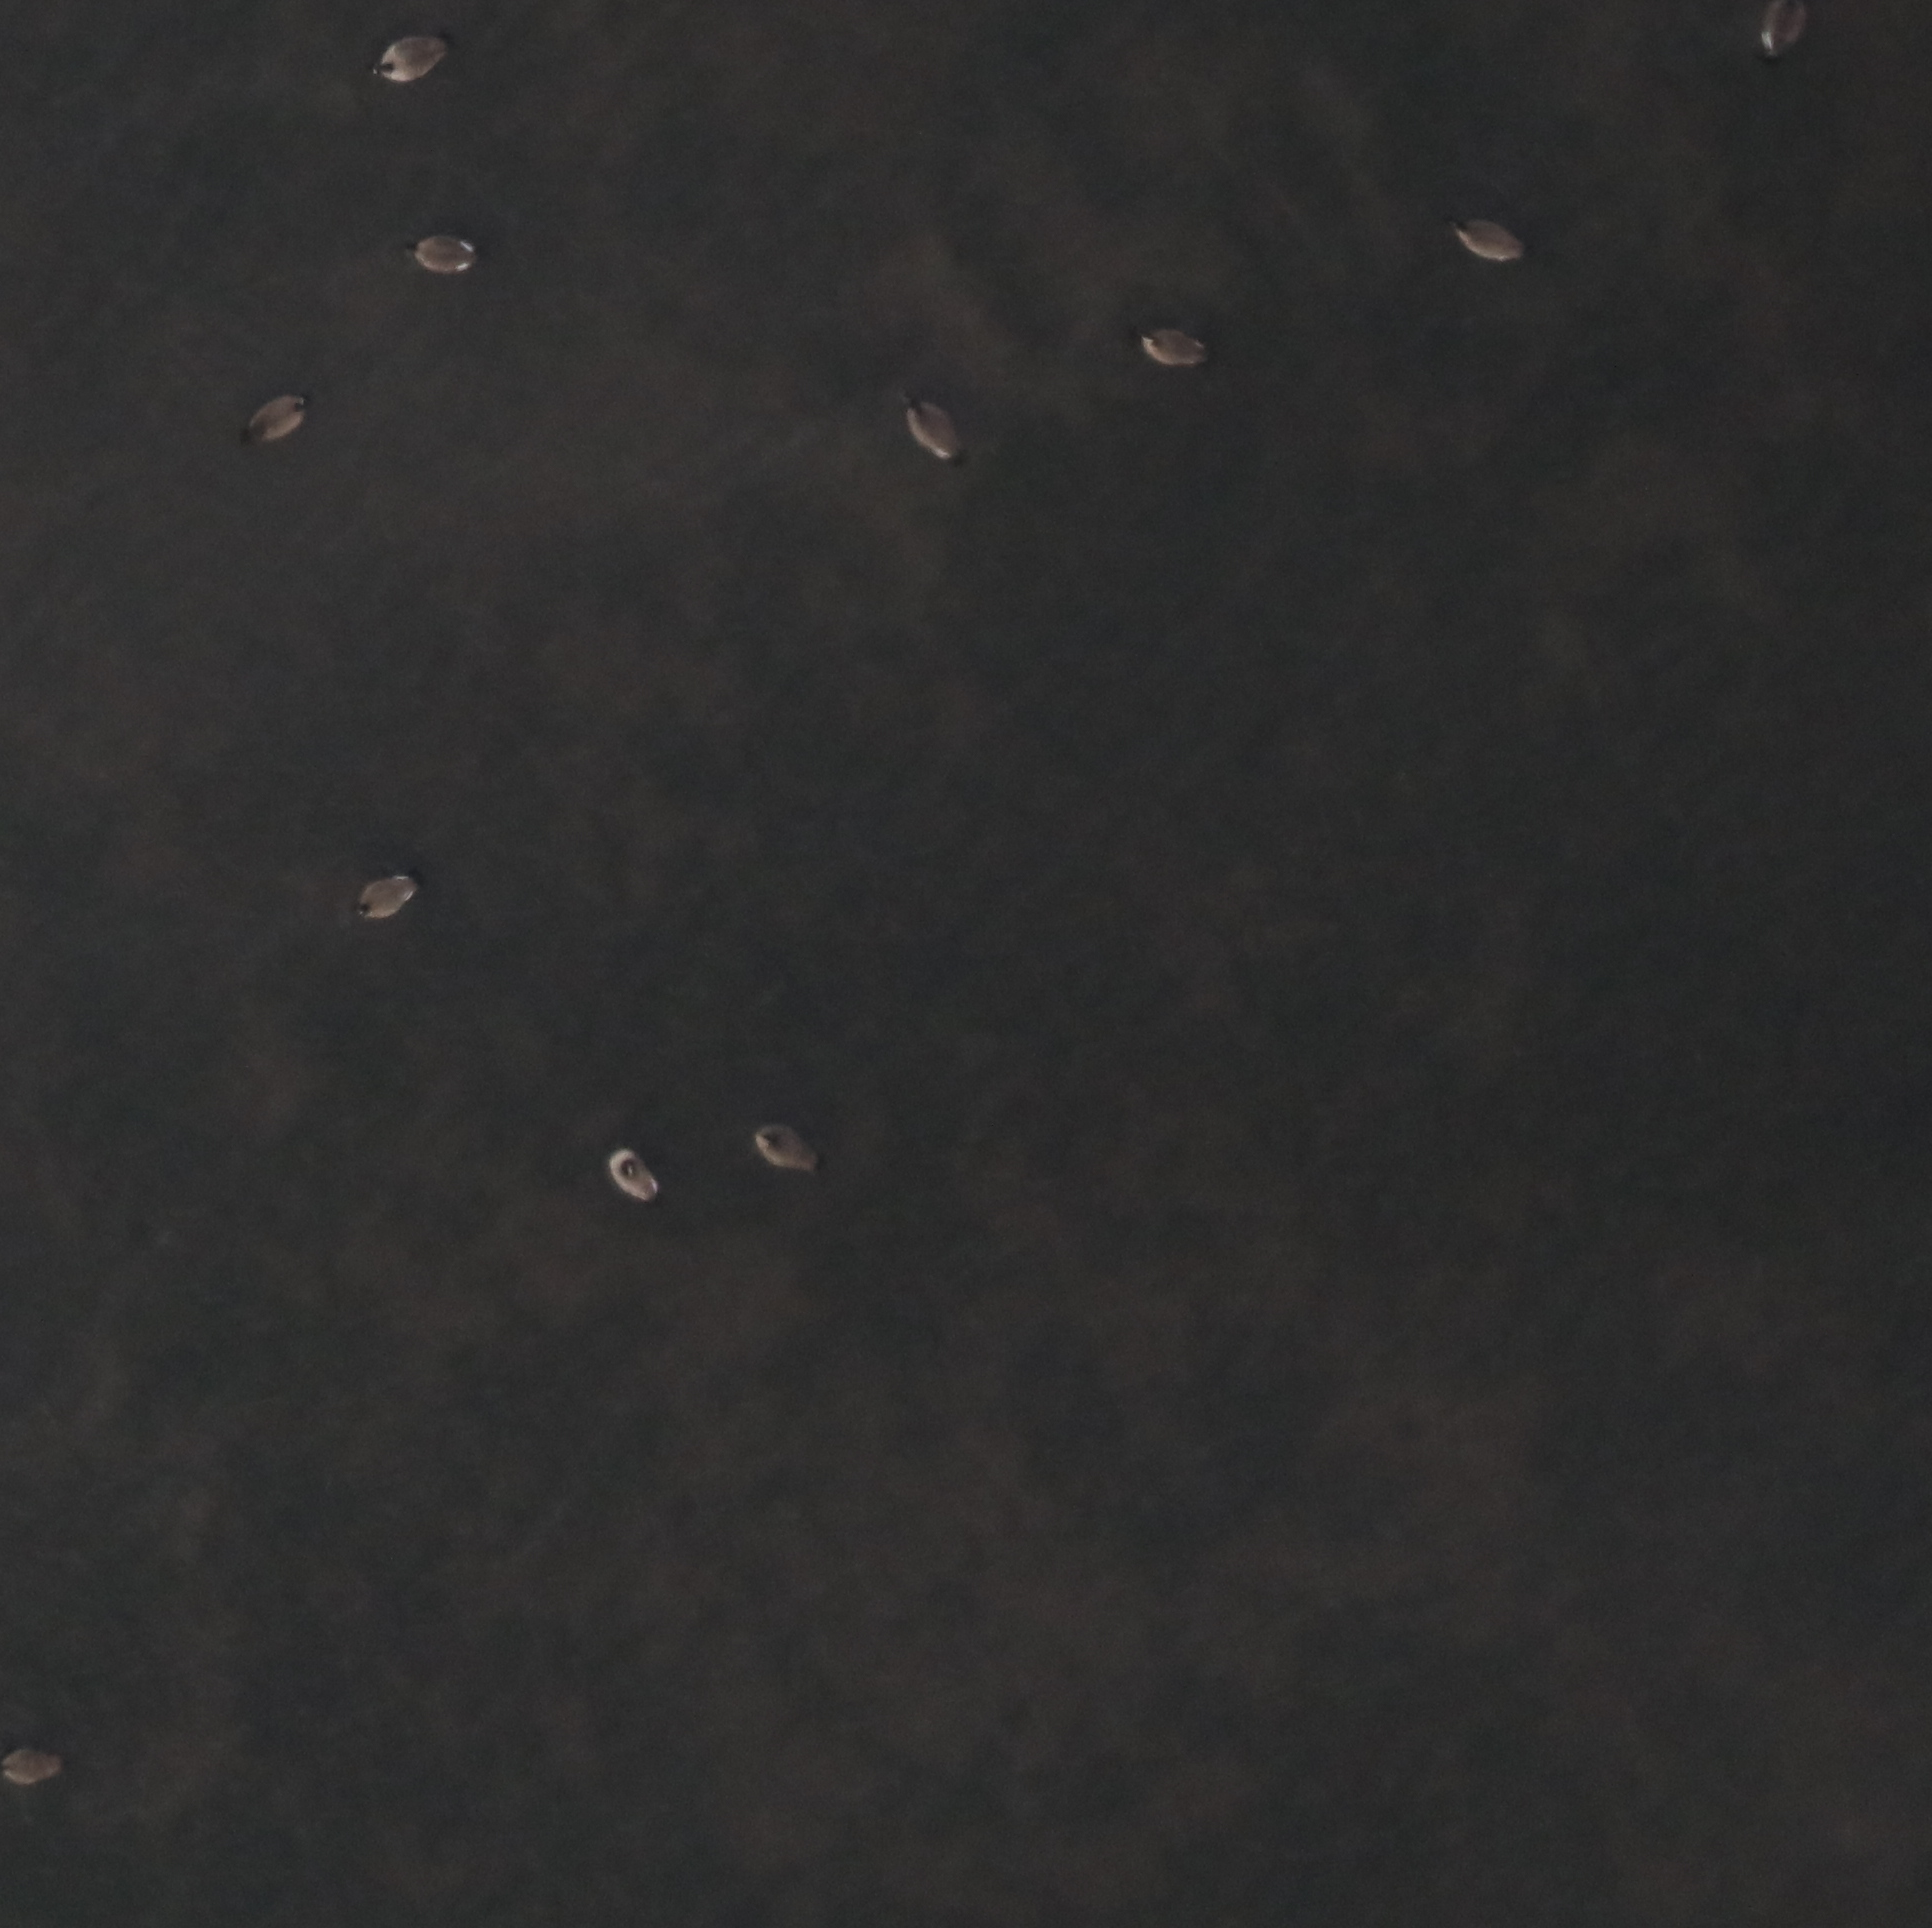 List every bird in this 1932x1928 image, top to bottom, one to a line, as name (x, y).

Canada goose (1783, 23)
Canada goose (416, 57)
Canada goose (1490, 239)
Canada goose (444, 253)
Canada goose (1177, 348)
Canada goose (277, 419)
Canada goose (936, 429)
Canada goose (387, 897)
Canada goose (785, 1146)
Canada goose (634, 1177)
Canada goose (30, 1766)